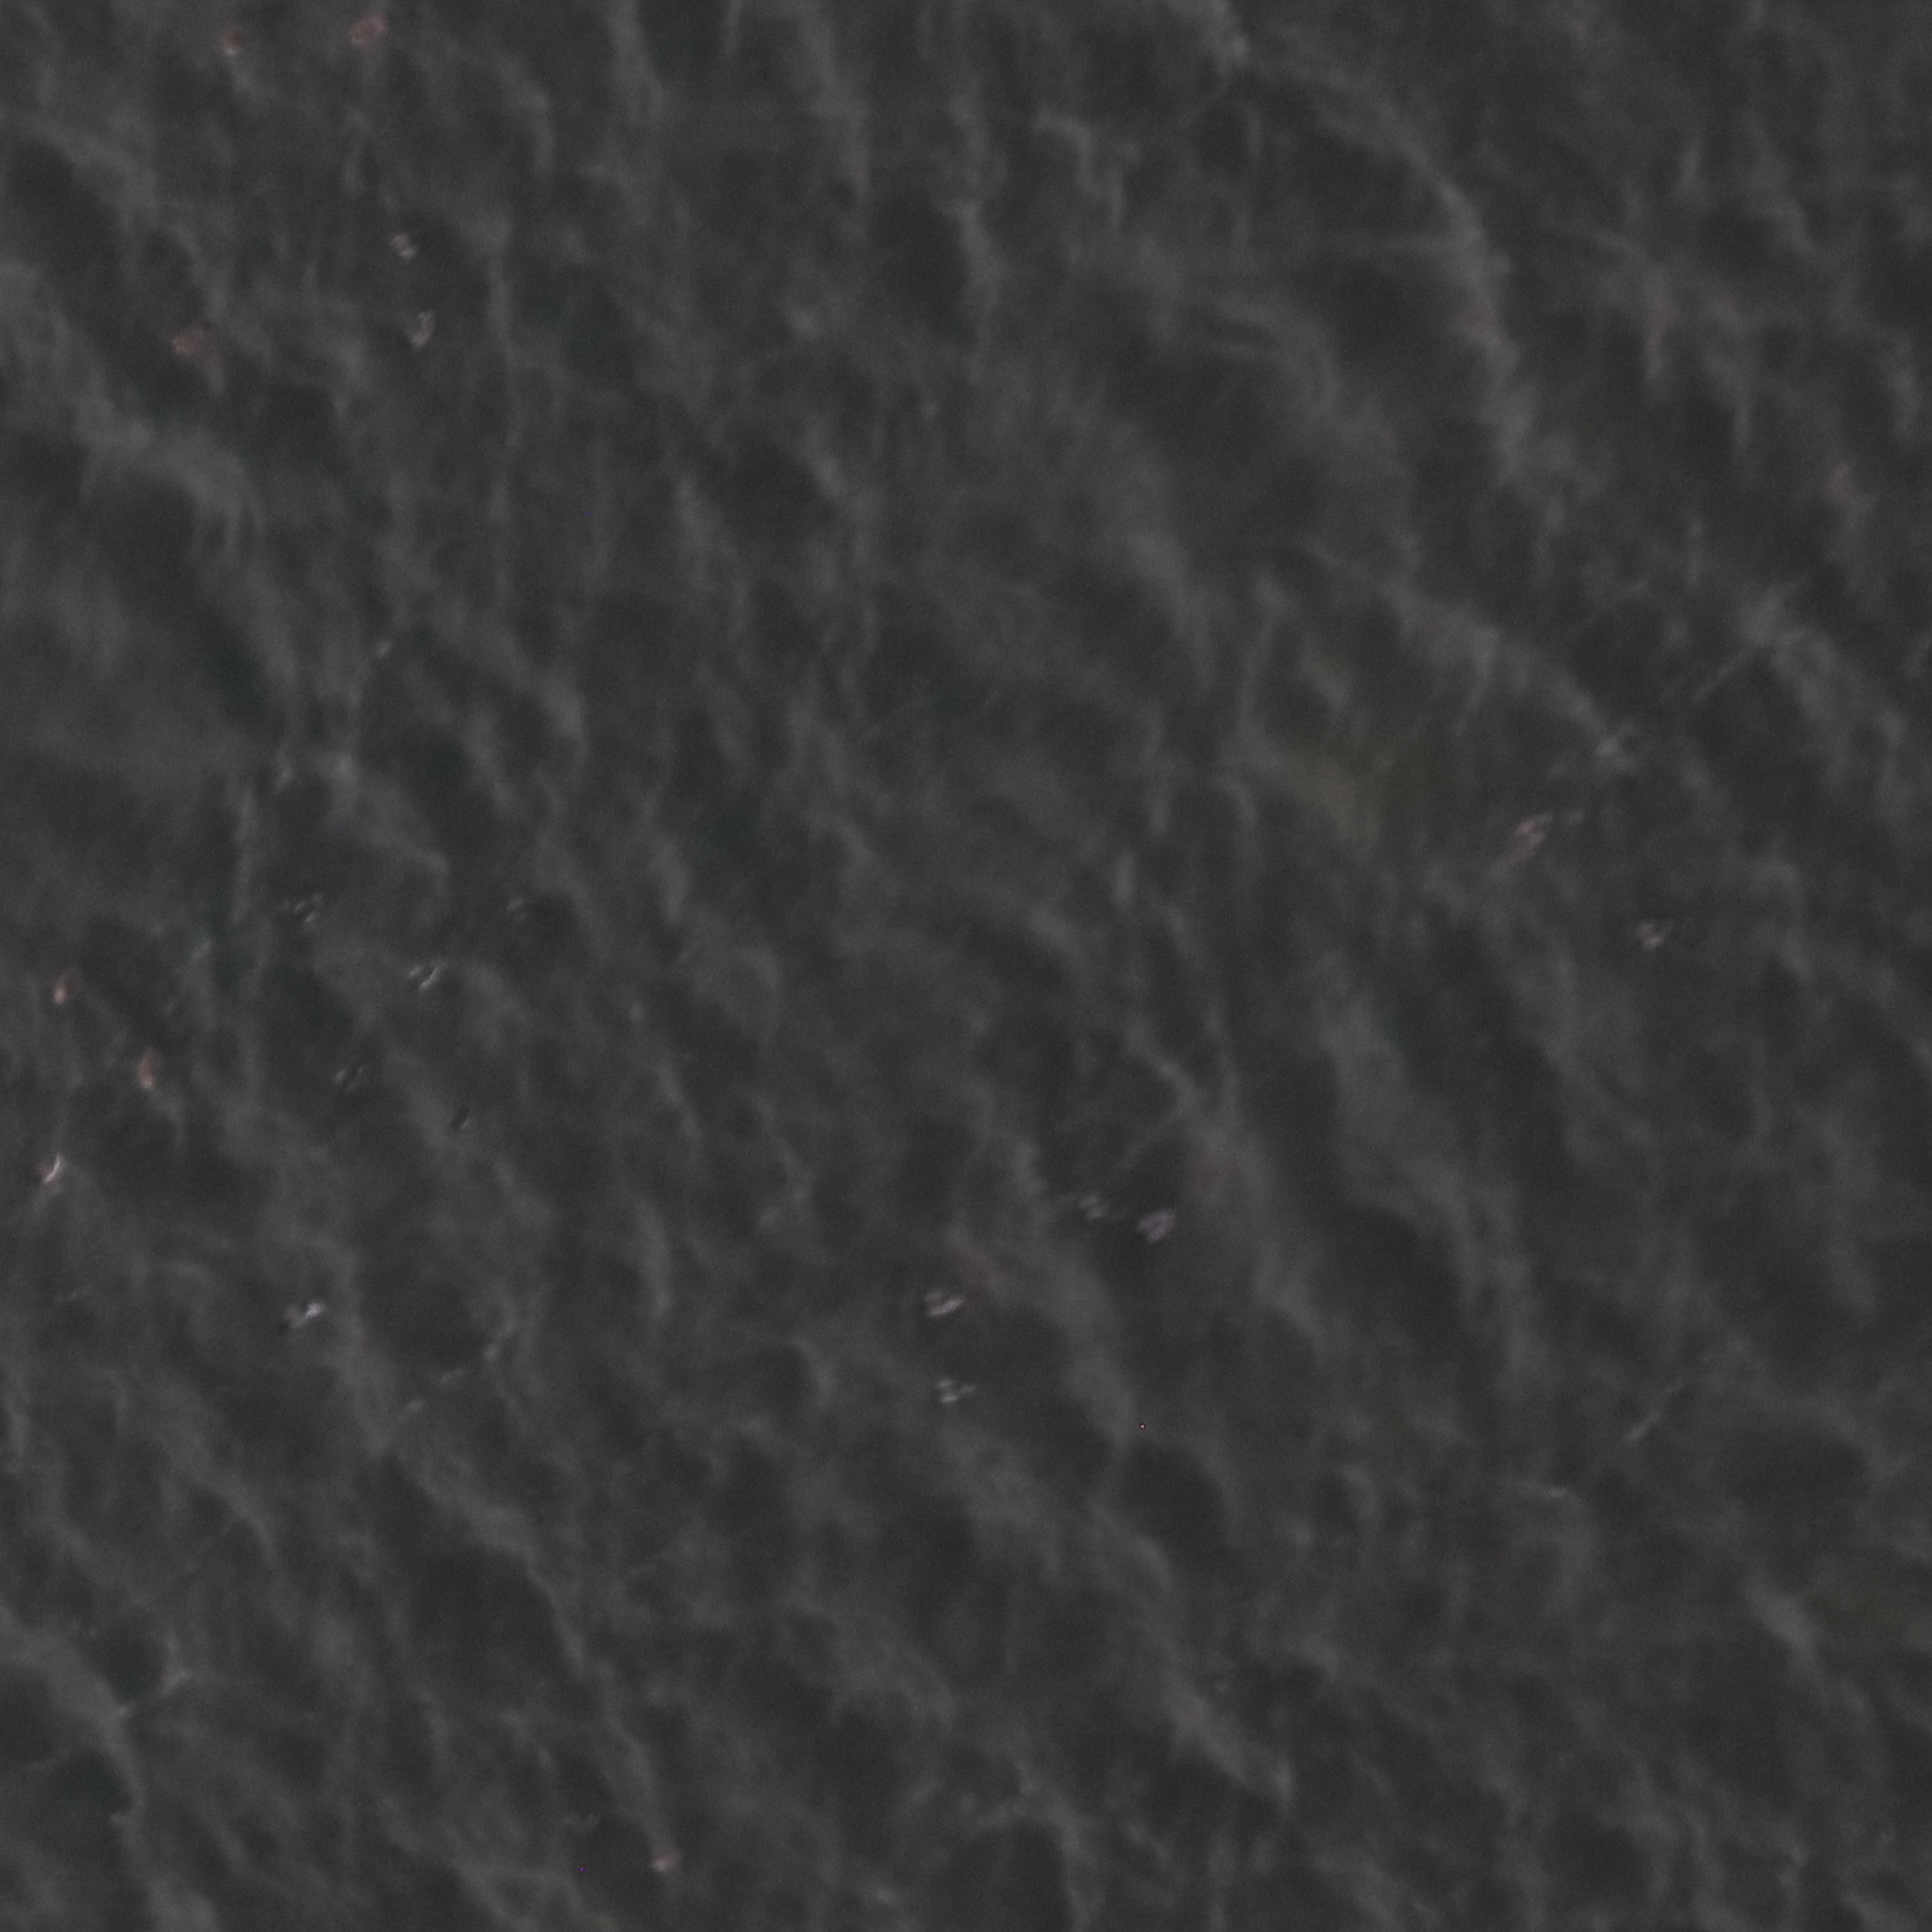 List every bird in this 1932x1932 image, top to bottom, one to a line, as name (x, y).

Canada goose (363, 30)
Canada goose (232, 40)
brant (404, 243)
brant (422, 328)
Canada goose (192, 340)
brant (1536, 832)
brant (520, 909)
brant (307, 910)
brant (1649, 932)
brant (419, 976)
Canada goose (65, 985)
Canada goose (149, 1069)
brant (347, 1079)
brant (461, 1119)
brant (51, 1168)
brant (1094, 1207)
Canada goose (1156, 1226)
brant (945, 1303)
brant (297, 1314)
brant (948, 1388)
Canada goose (664, 1859)